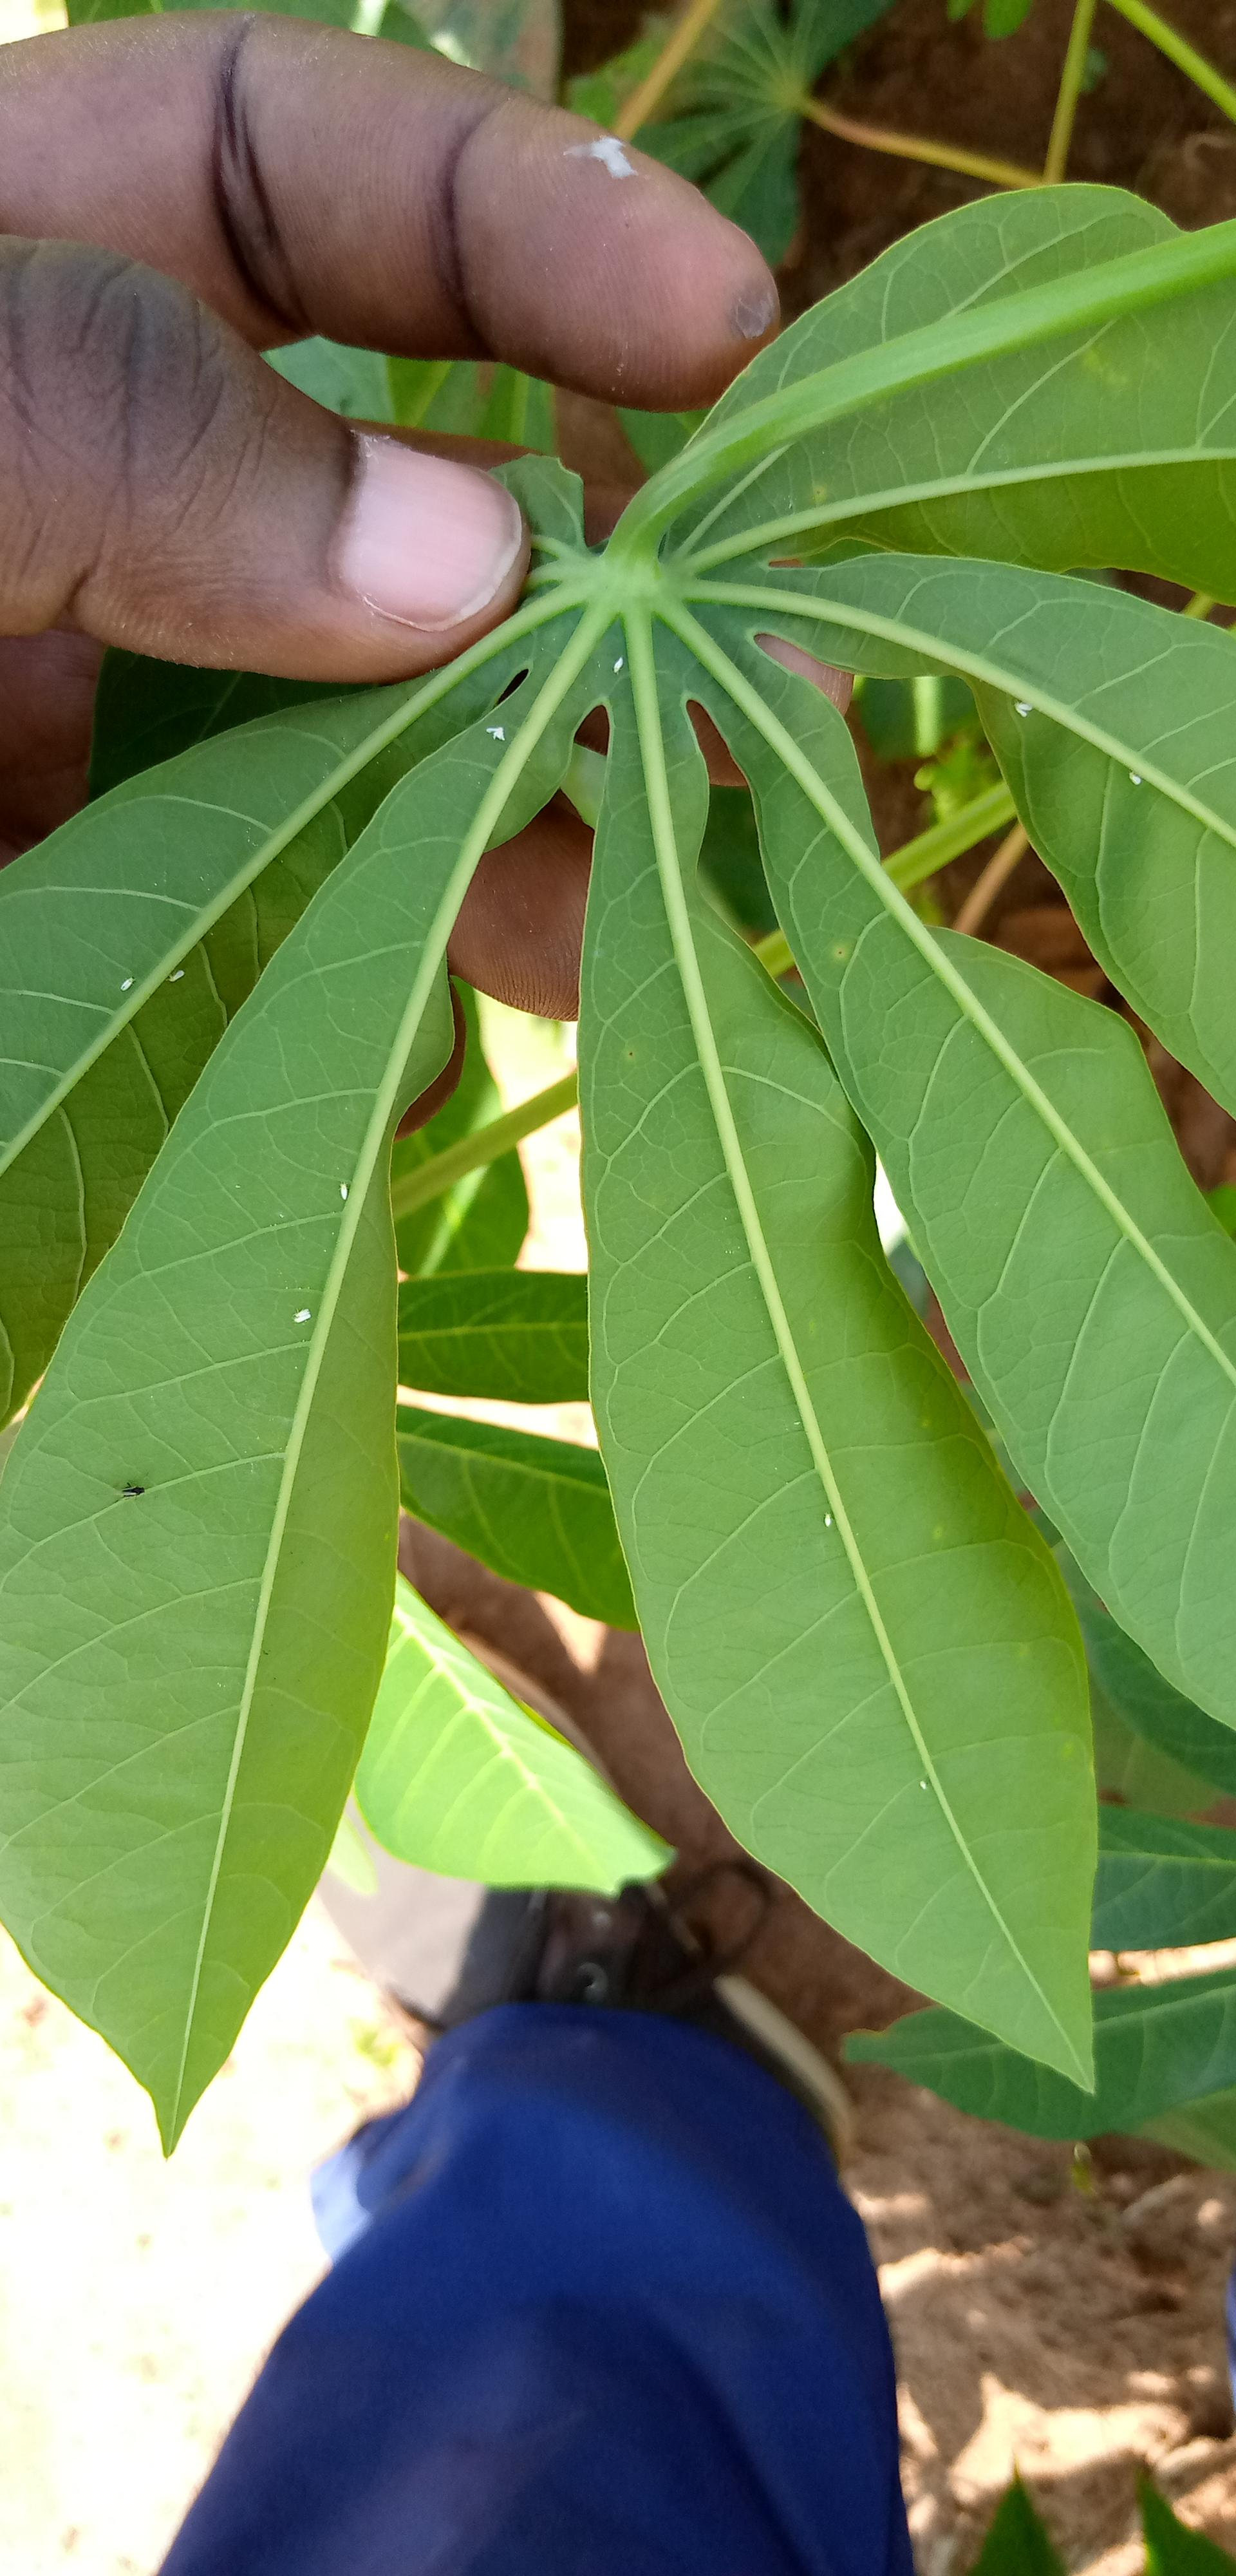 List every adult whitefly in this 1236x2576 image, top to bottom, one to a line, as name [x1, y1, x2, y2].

whitefly [595, 647, 645, 680]
whitefly [1000, 677, 1041, 730]
whitefly [478, 713, 516, 756]
whitefly [1110, 749, 1157, 799]
whitefly [140, 952, 201, 992]
whitefly [89, 956, 149, 1016]
whitefly [323, 1159, 359, 1204]
whitefly [278, 1285, 321, 1340]
whitefly [810, 1493, 841, 1550]
whitefly [893, 1772, 946, 1806]